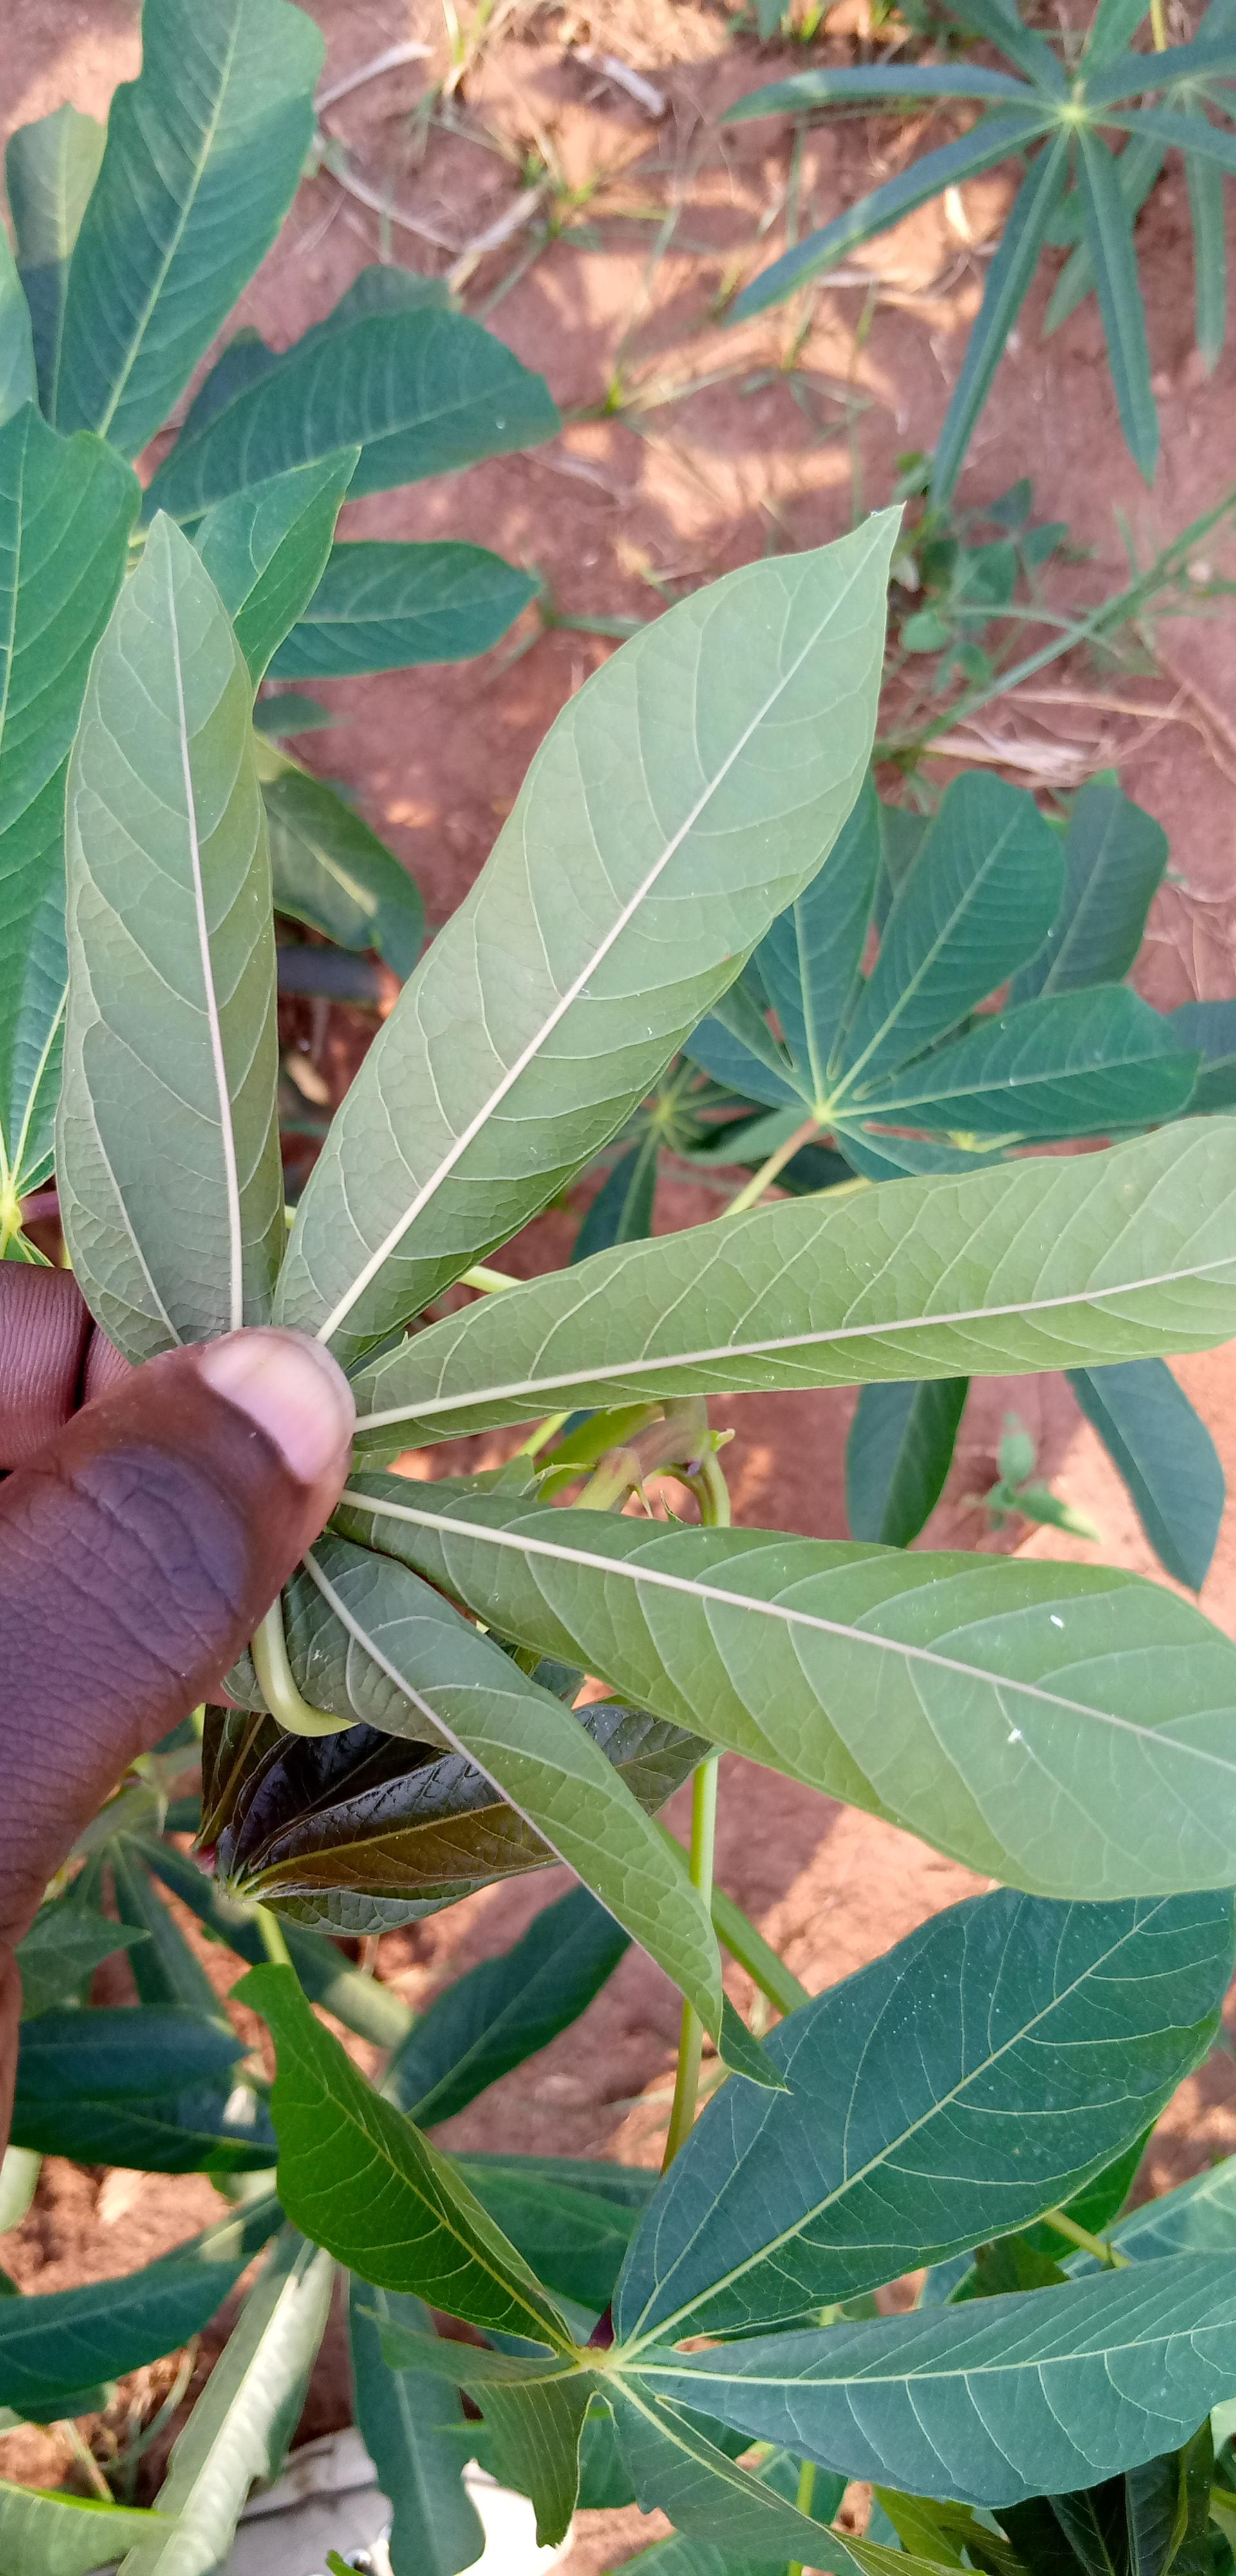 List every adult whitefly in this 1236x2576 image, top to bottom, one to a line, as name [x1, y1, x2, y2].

whitefly [1046, 1611, 1069, 1631]
whitefly [1005, 1725, 1025, 1747]